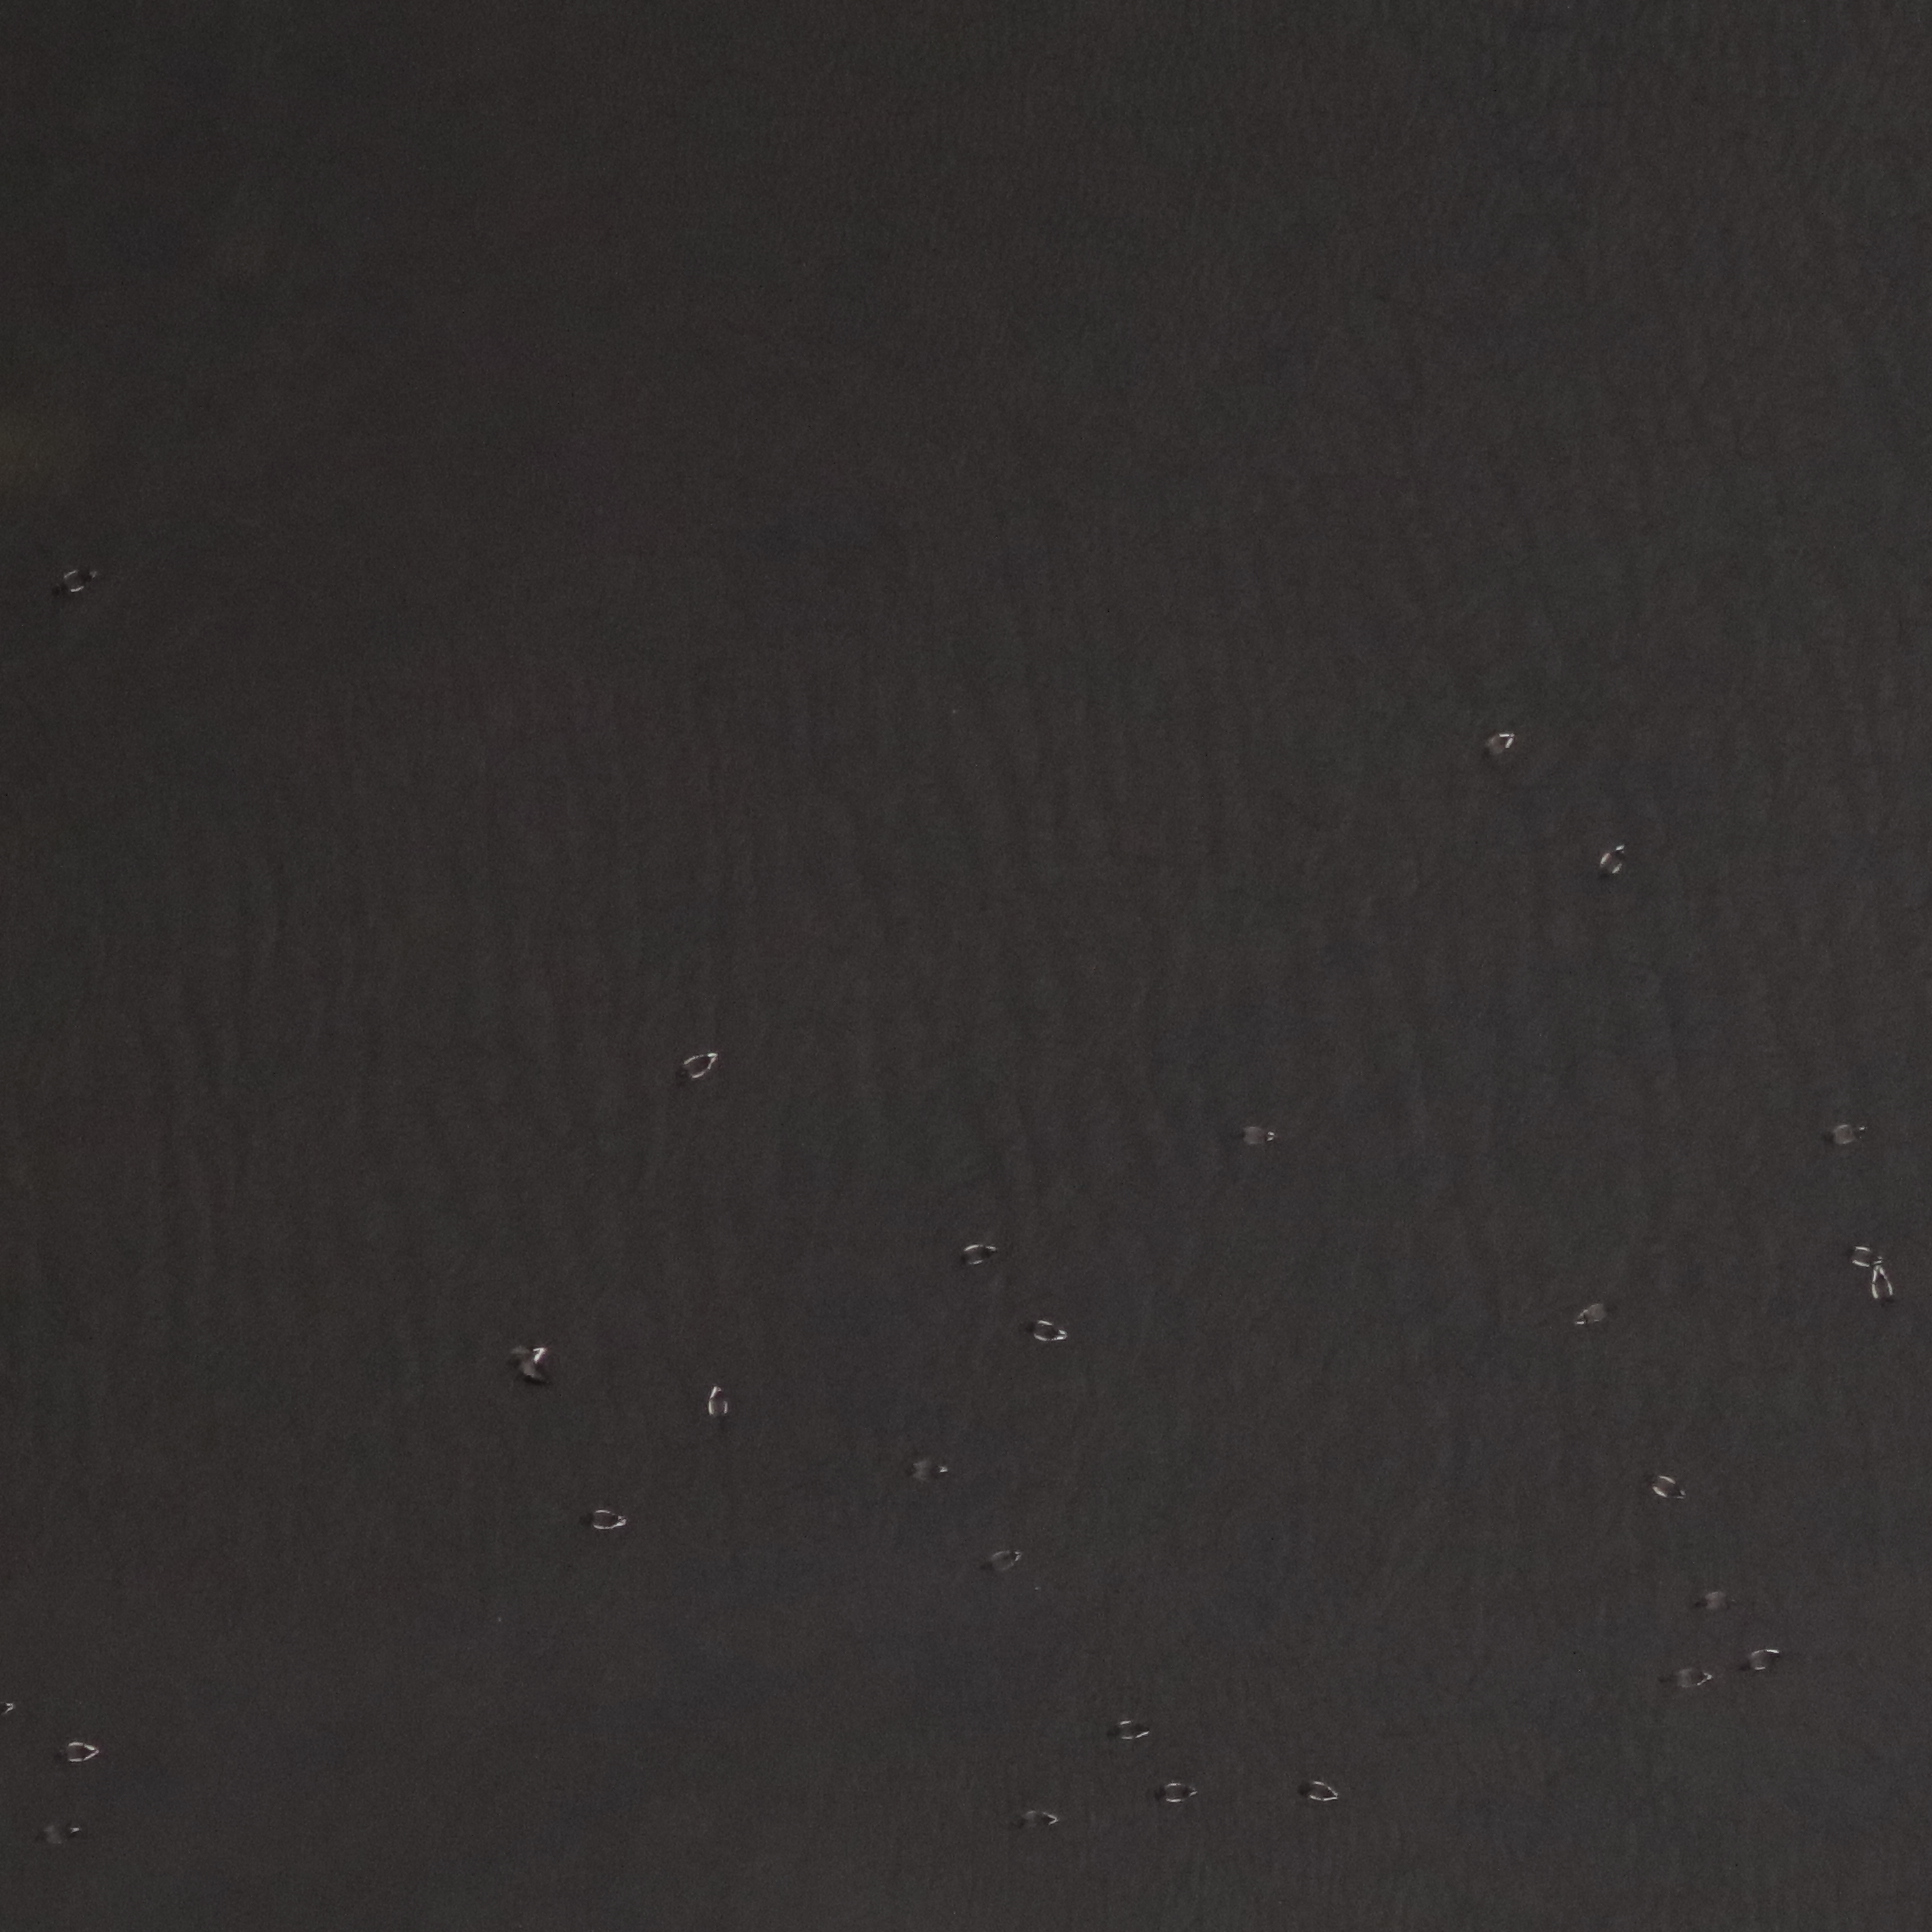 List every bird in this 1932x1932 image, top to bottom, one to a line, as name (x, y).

brant (75, 582)
brant (1499, 745)
brant (1612, 861)
brant (697, 1066)
brant (1846, 1134)
brant (1256, 1136)
brant (979, 1254)
brant (1860, 1254)
brant (1880, 1285)
brant (1591, 1314)
brant (1044, 1330)
brant (531, 1362)
brant (719, 1403)
brant (927, 1470)
brant (1667, 1486)
brant (606, 1519)
brant (1002, 1561)
brant (1716, 1599)
brant (1760, 1661)
brant (1691, 1676)
brant (1128, 1730)
brant (77, 1751)
brant (1175, 1790)
brant (1318, 1790)
brant (1039, 1817)
brant (56, 1831)